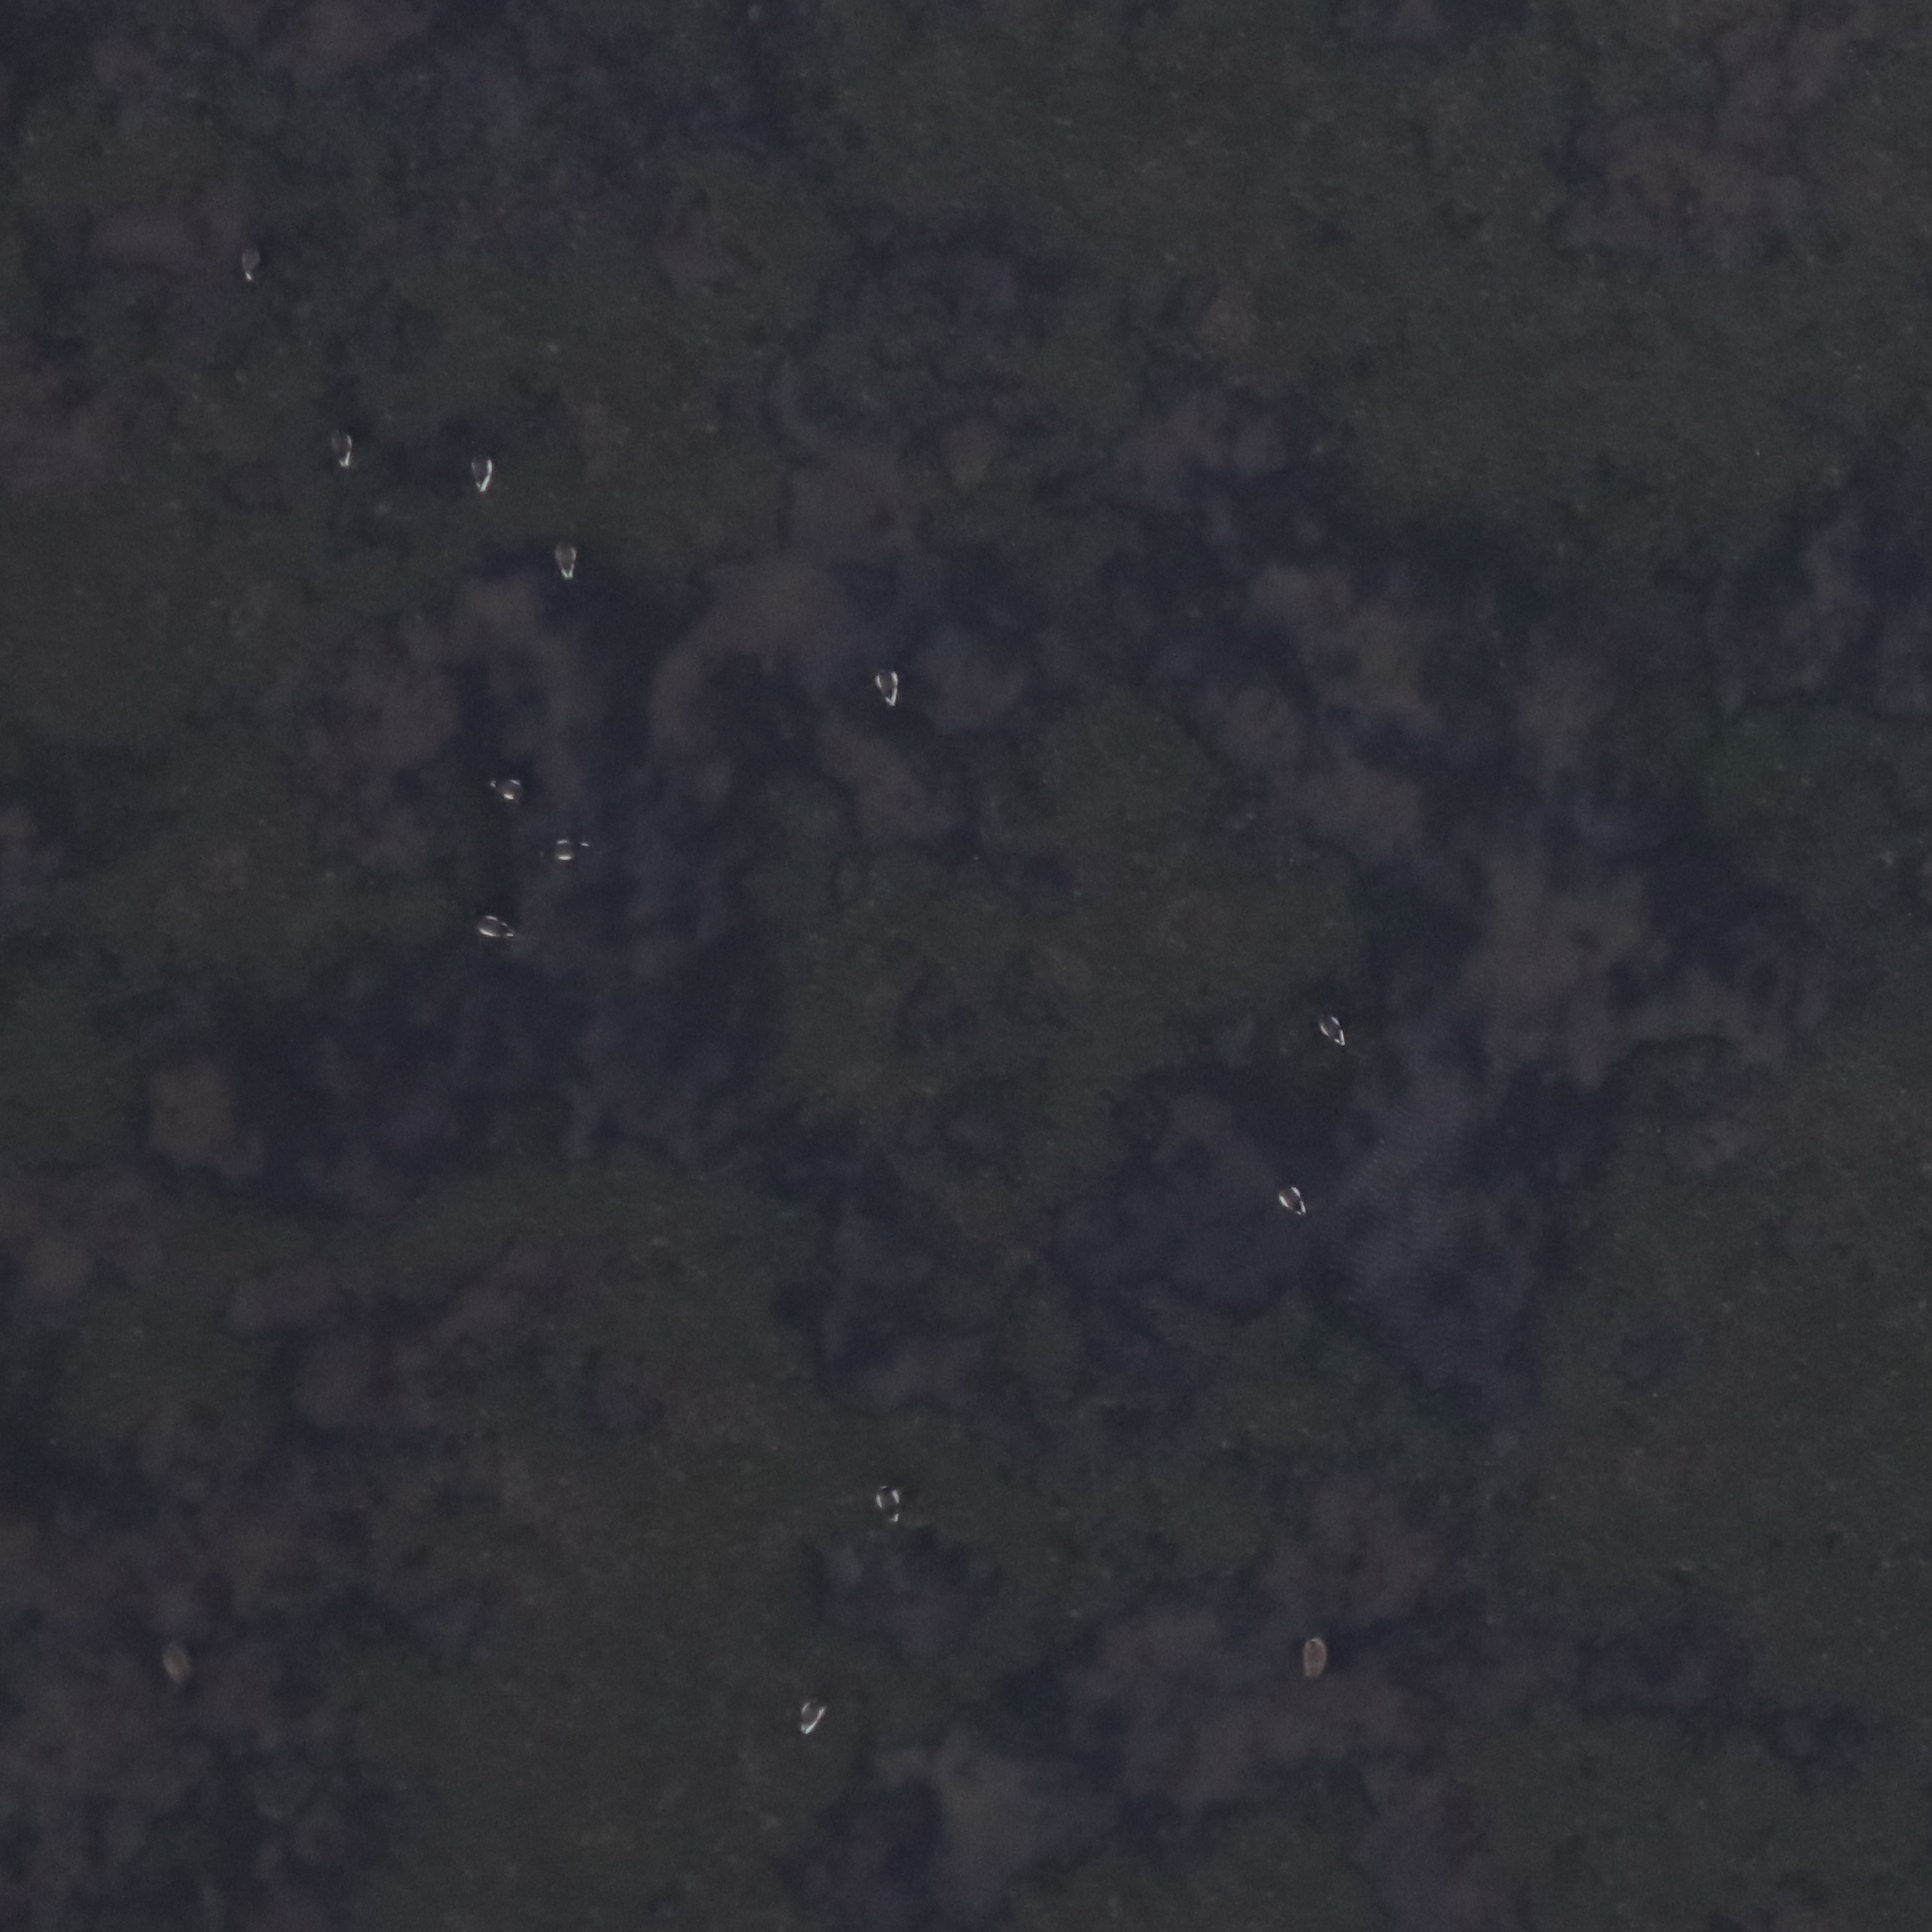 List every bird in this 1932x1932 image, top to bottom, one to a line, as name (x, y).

brant (249, 262)
brant (340, 447)
brant (481, 471)
brant (564, 558)
brant (887, 681)
brant (508, 787)
brant (566, 852)
brant (493, 927)
brant (1330, 1027)
brant (1292, 1199)
brant (891, 1502)
Canada goose (1314, 1656)
Canada goose (177, 1662)
brant (811, 1714)